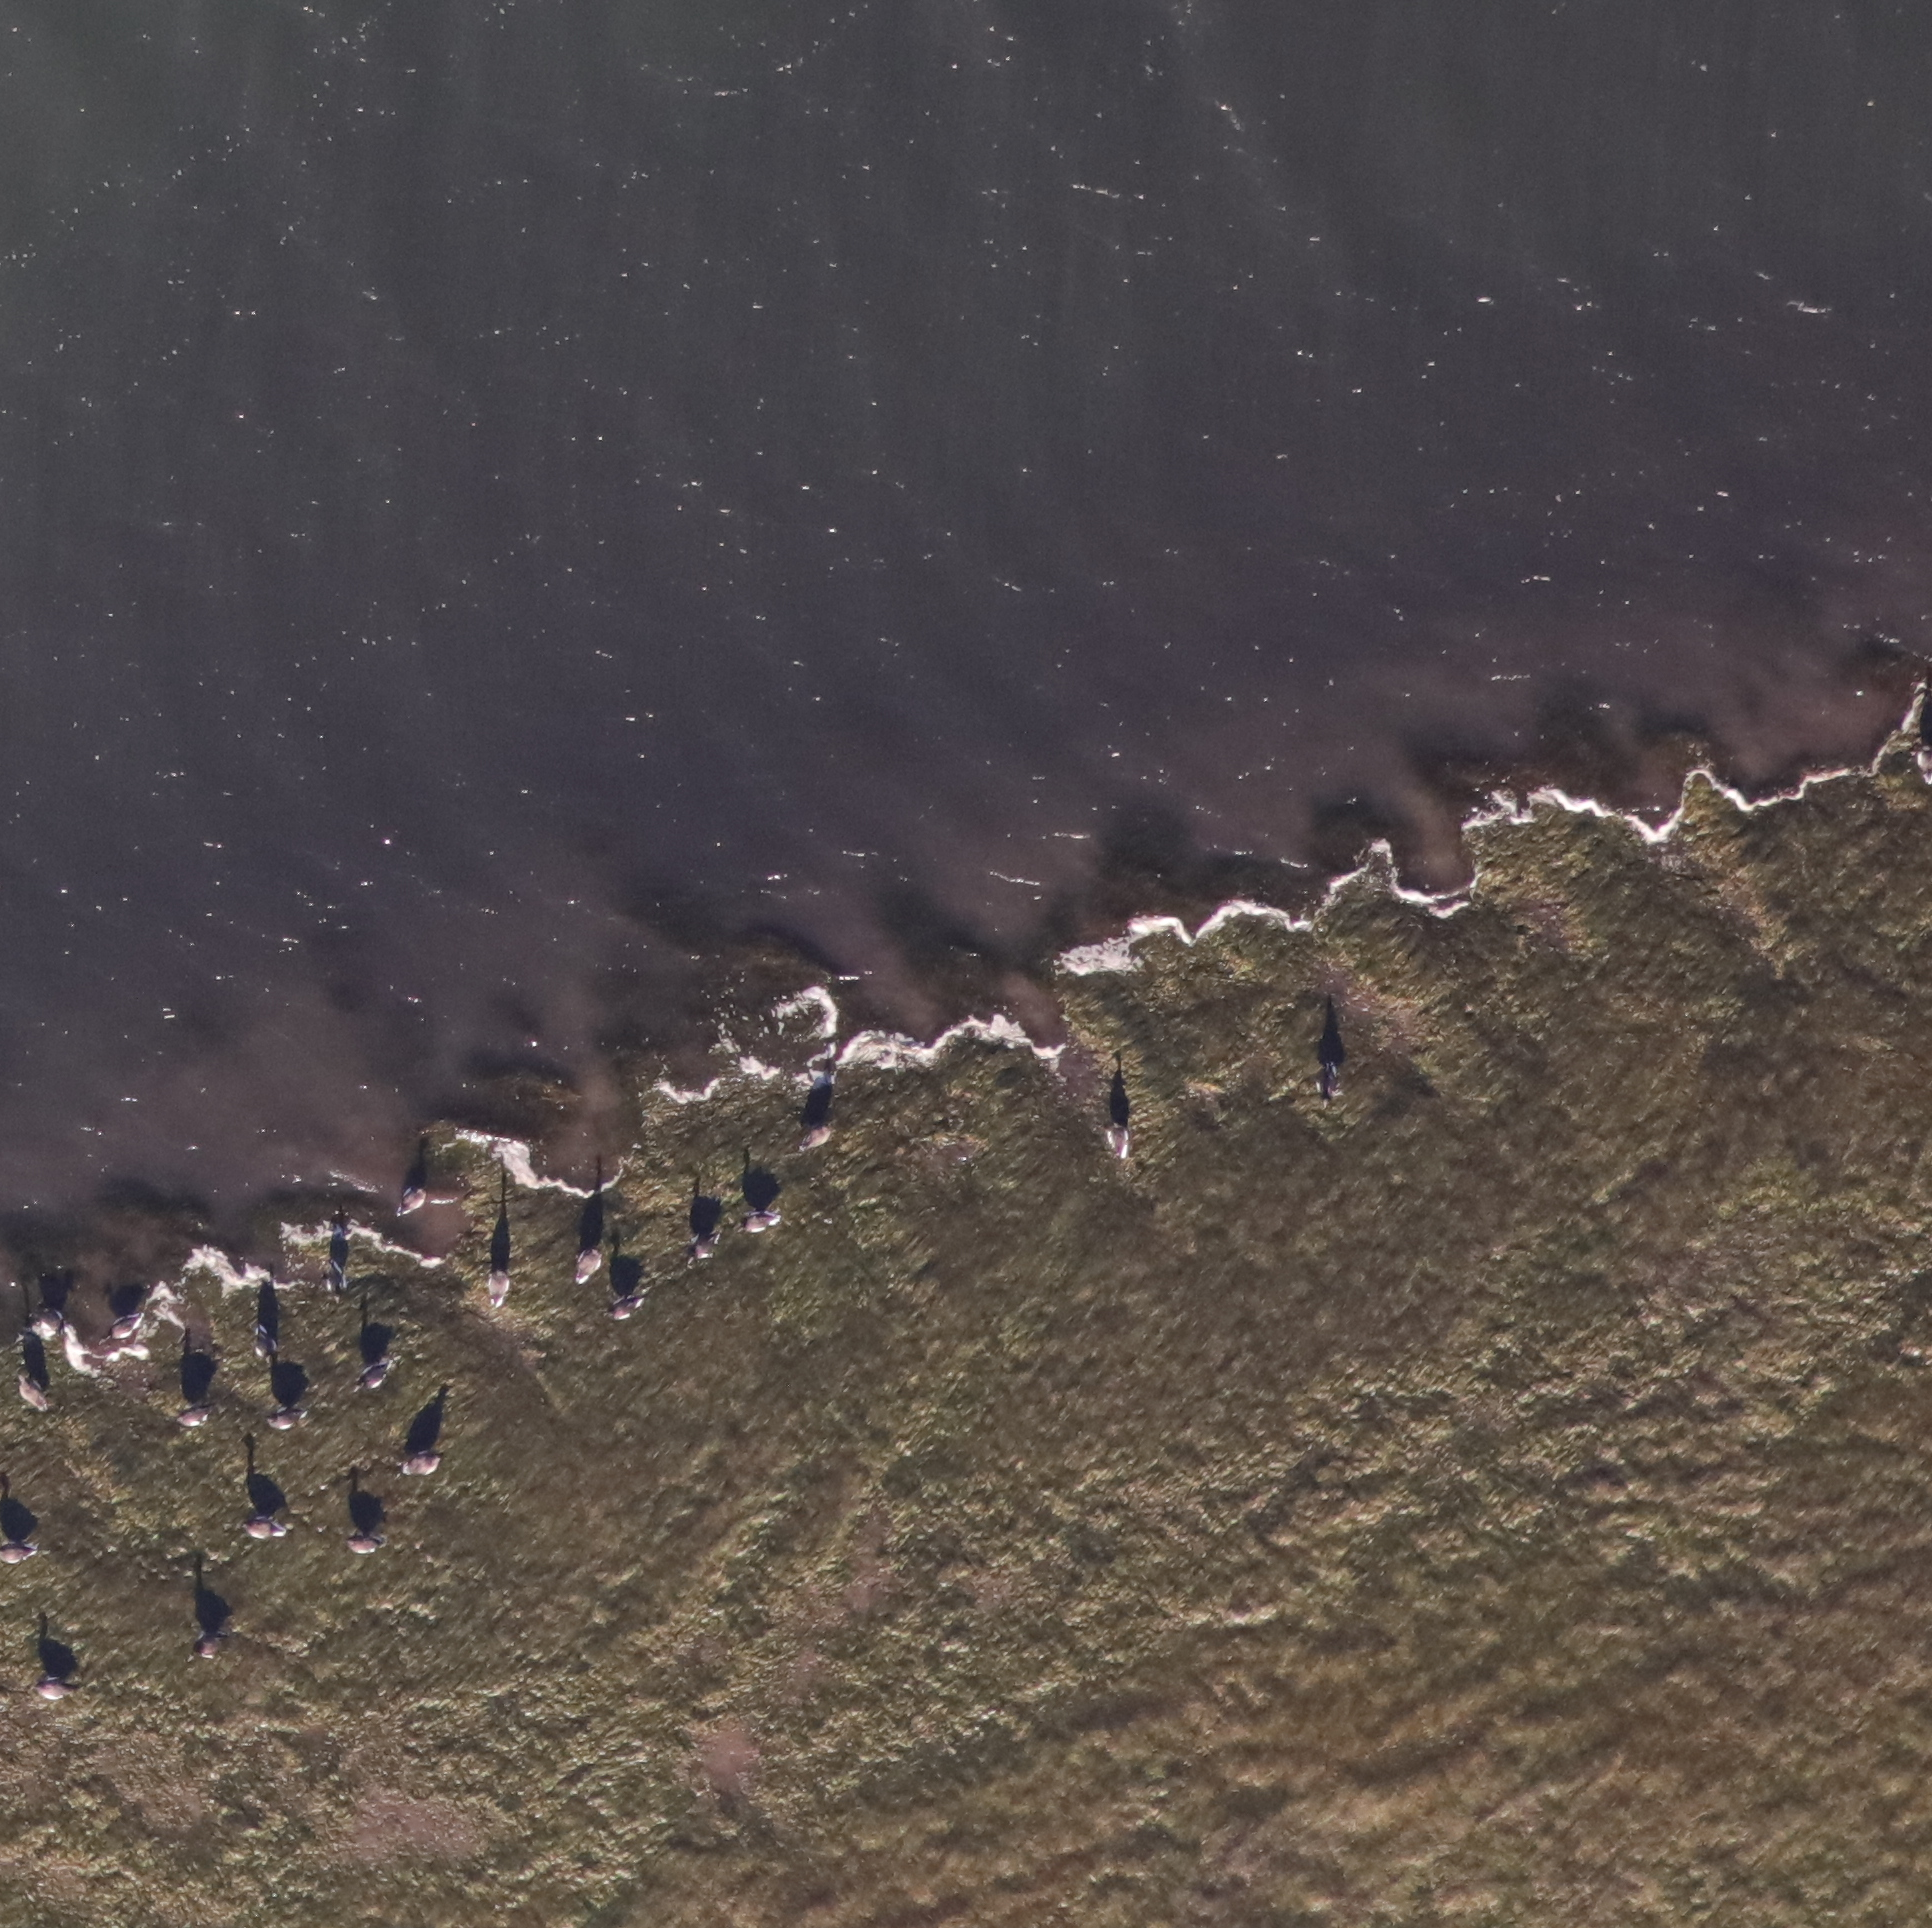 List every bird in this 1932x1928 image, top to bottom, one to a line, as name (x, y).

brant (1928, 763)
brant (1324, 1084)
brant (816, 1140)
brant (1119, 1142)
brant (415, 1198)
brant (756, 1221)
brant (704, 1251)
brant (586, 1263)
brant (332, 1275)
brant (501, 1280)
brant (623, 1309)
brant (47, 1322)
brant (126, 1331)
brant (262, 1344)
brant (379, 1376)
brant (32, 1390)
brant (287, 1416)
brant (198, 1420)
brant (417, 1462)
brant (264, 1529)
brant (361, 1543)
brant (16, 1554)
brant (208, 1649)
brant (54, 1689)